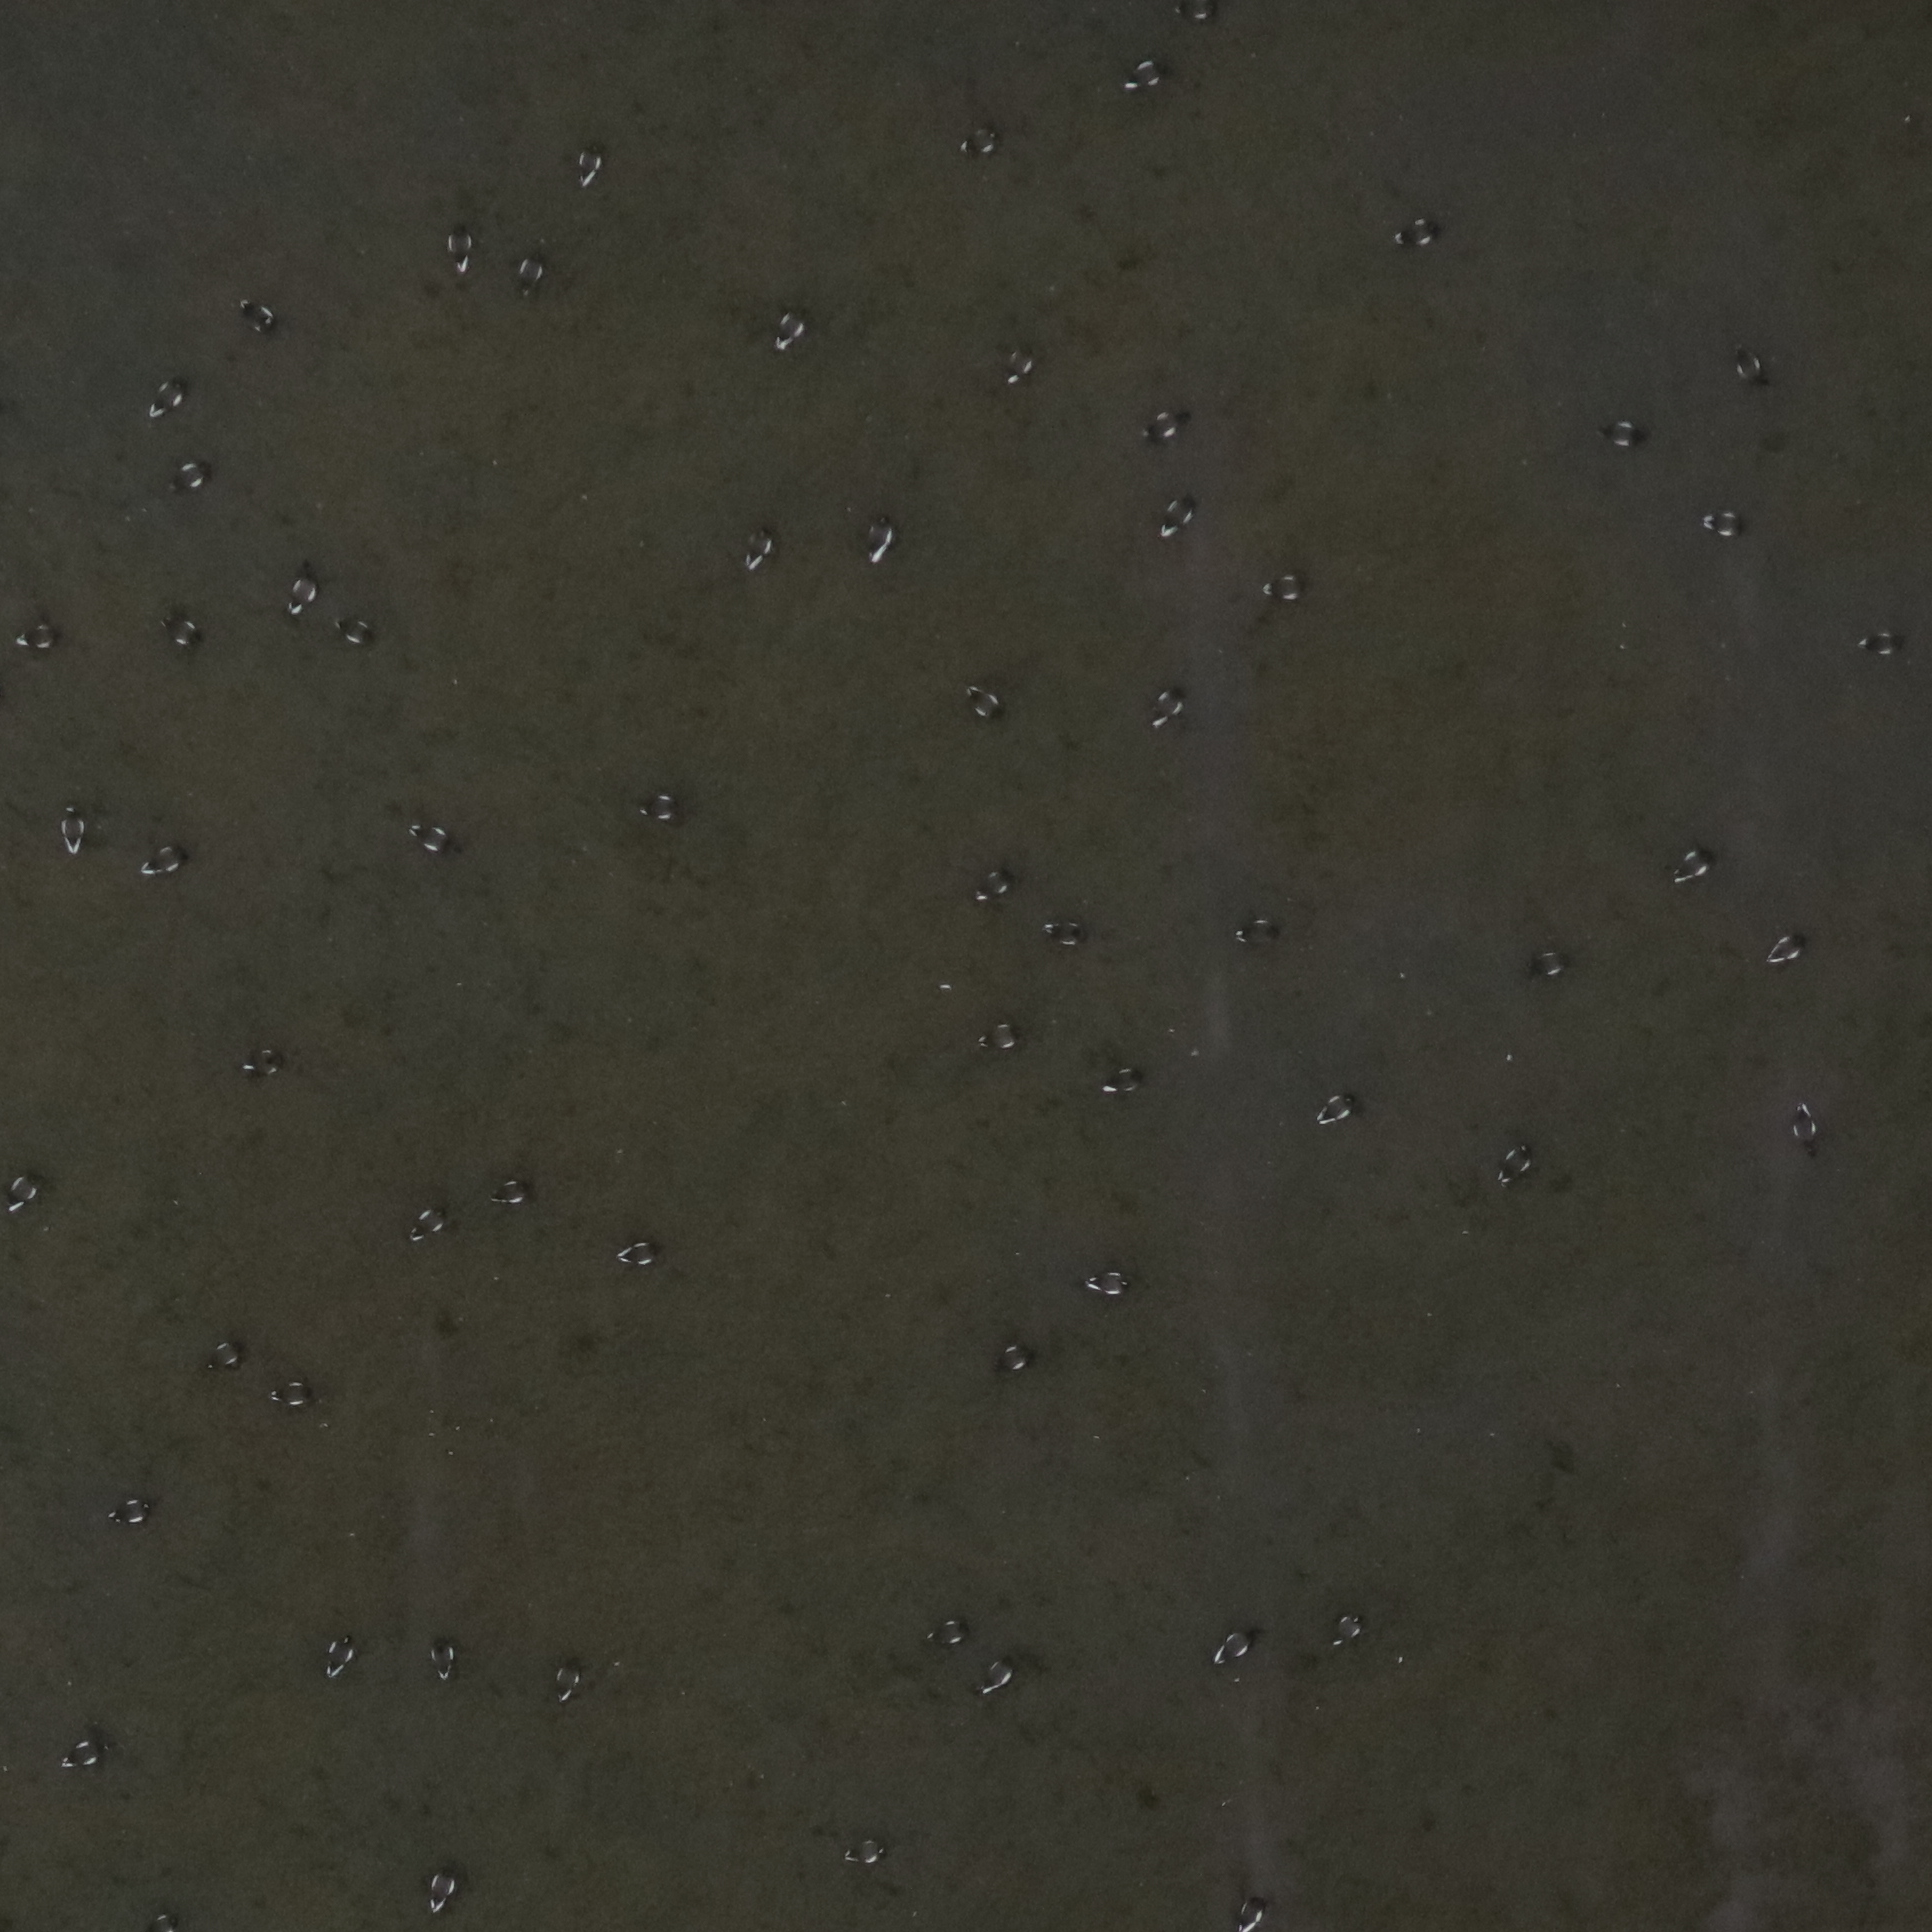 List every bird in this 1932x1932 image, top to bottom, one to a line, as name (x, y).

brant (1200, 12)
brant (1137, 75)
brant (982, 141)
brant (589, 167)
brant (1420, 235)
brant (462, 248)
brant (532, 271)
brant (259, 316)
brant (791, 328)
brant (1017, 369)
brant (1753, 369)
brant (167, 397)
brant (1166, 427)
brant (1624, 433)
brant (194, 474)
brant (1180, 515)
brant (1726, 525)
brant (882, 540)
brant (761, 548)
brant (1286, 591)
brant (303, 592)
brant (357, 632)
brant (184, 634)
brant (38, 635)
brant (1881, 644)
brant (984, 703)
brant (1169, 709)
brant (660, 807)
brant (71, 831)
brant (433, 837)
brant (164, 860)
brant (1692, 866)
brant (995, 890)
brant (1259, 933)
brant (1067, 934)
brant (1551, 948)
brant (1786, 950)
brant (1001, 1037)
brant (263, 1065)
brant (1124, 1082)
brant (1338, 1109)
brant (1806, 1128)
brant (1518, 1164)
brant (22, 1193)
brant (513, 1193)
brant (430, 1223)
brant (640, 1254)
brant (1110, 1285)
brant (223, 1347)
brant (1016, 1359)
brant (304, 1401)
brant (134, 1513)
brant (1344, 1627)
brant (952, 1633)
brant (1233, 1647)
brant (340, 1654)
brant (445, 1660)
brant (997, 1678)
brant (568, 1679)
brant (83, 1756)
brant (866, 1852)
brant (443, 1890)
brant (1253, 1915)
brant (171, 1927)